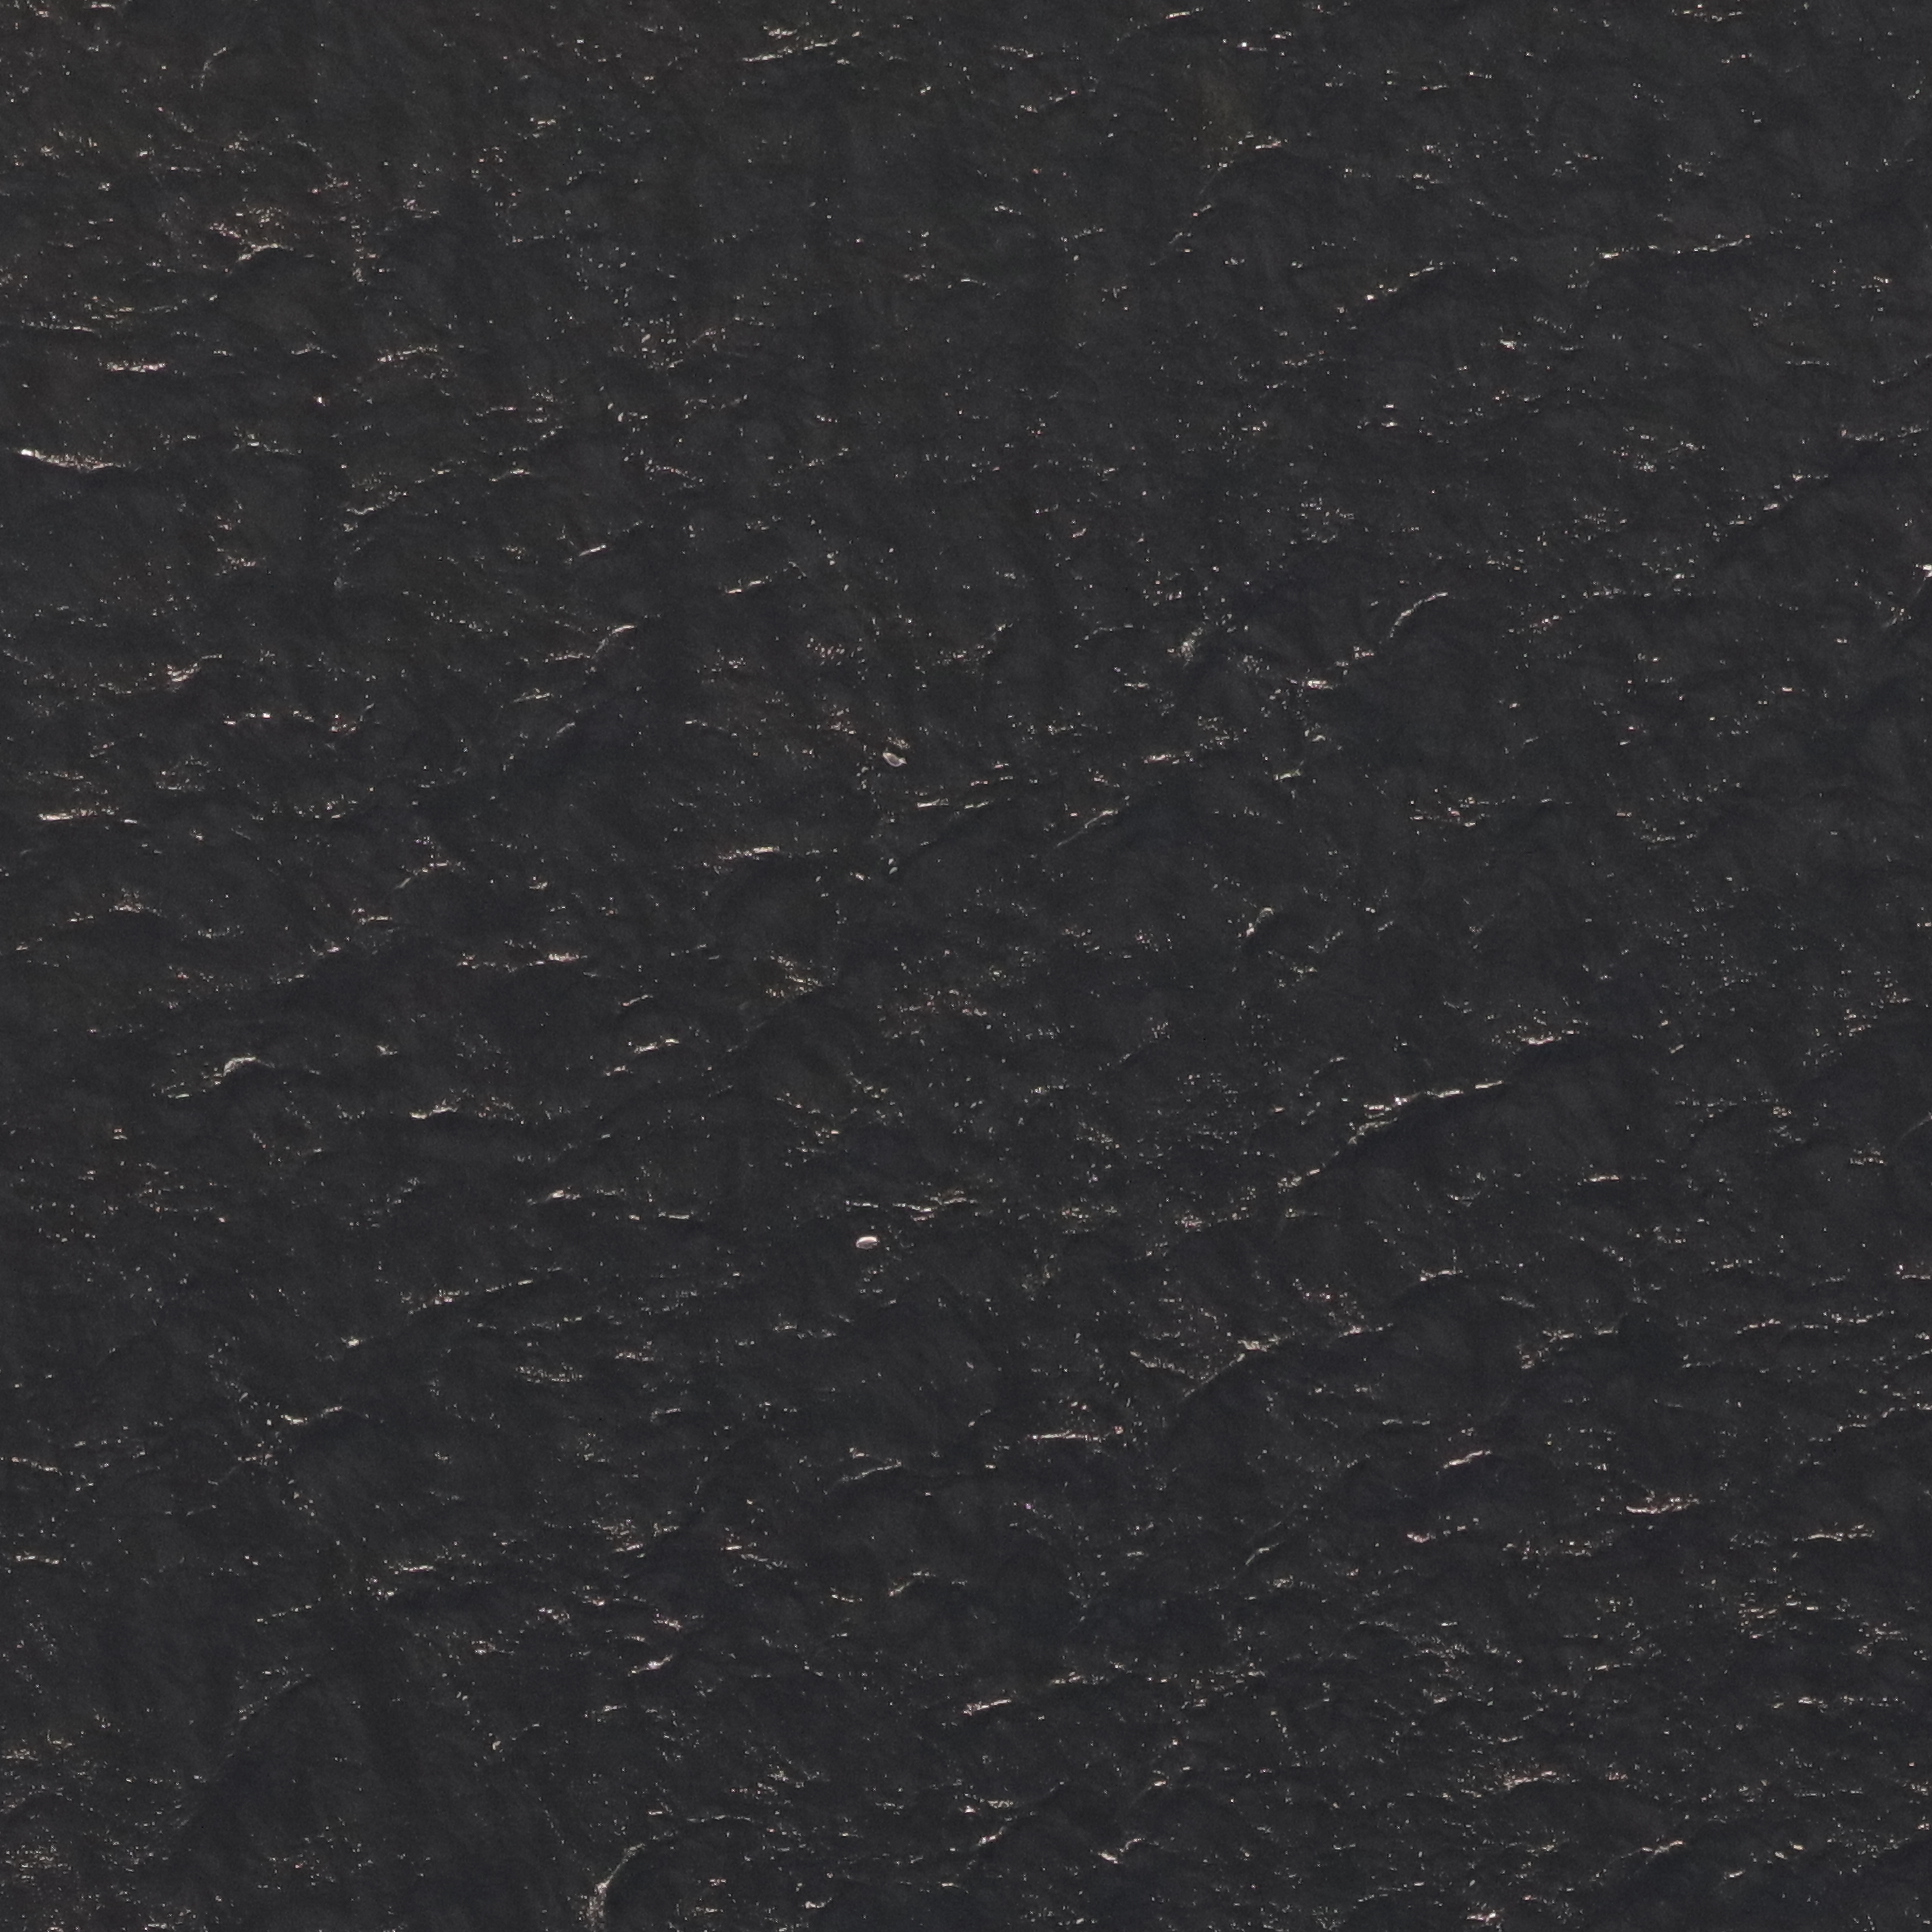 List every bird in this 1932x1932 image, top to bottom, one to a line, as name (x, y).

other bird (866, 1244)